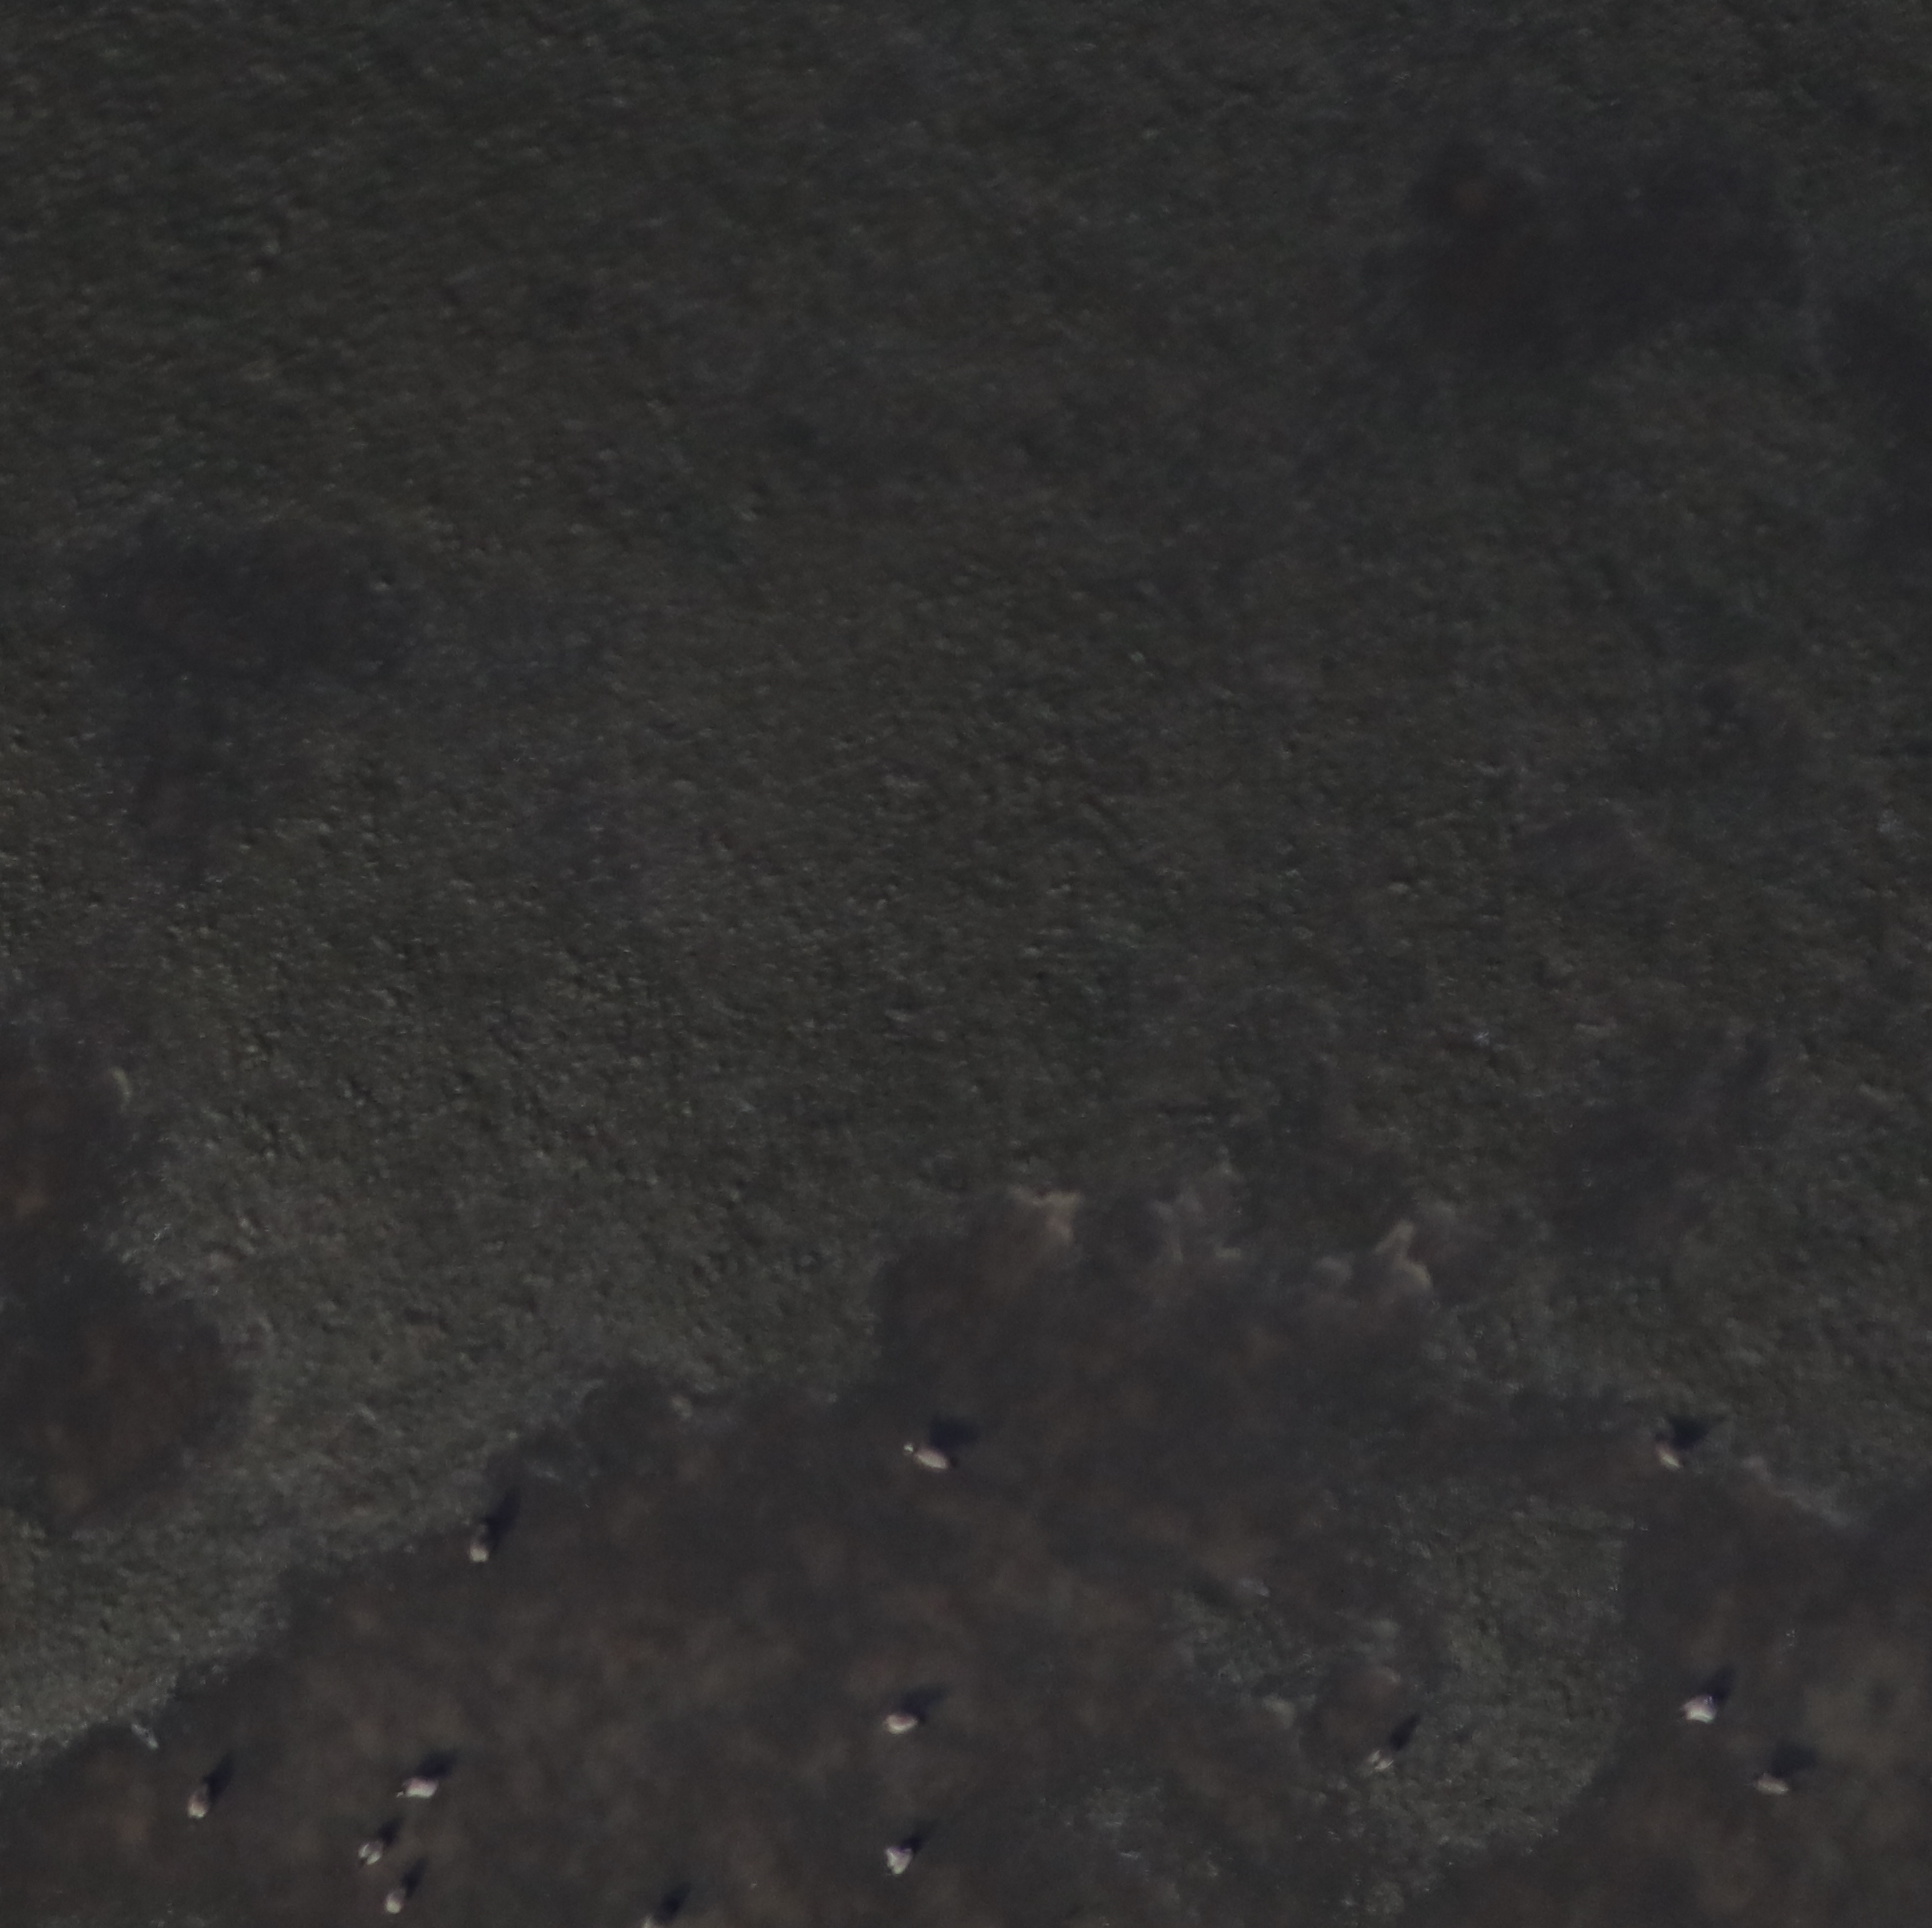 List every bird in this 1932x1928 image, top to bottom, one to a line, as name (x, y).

Canada goose (1670, 1451)
Canada goose (933, 1457)
Canada goose (480, 1538)
Canada goose (1703, 1712)
Canada goose (898, 1728)
Canada goose (1383, 1763)
Canada goose (1775, 1782)
Canada goose (422, 1783)
Canada goose (189, 1803)
Canada goose (372, 1855)
Canada goose (900, 1861)
Canada goose (403, 1900)